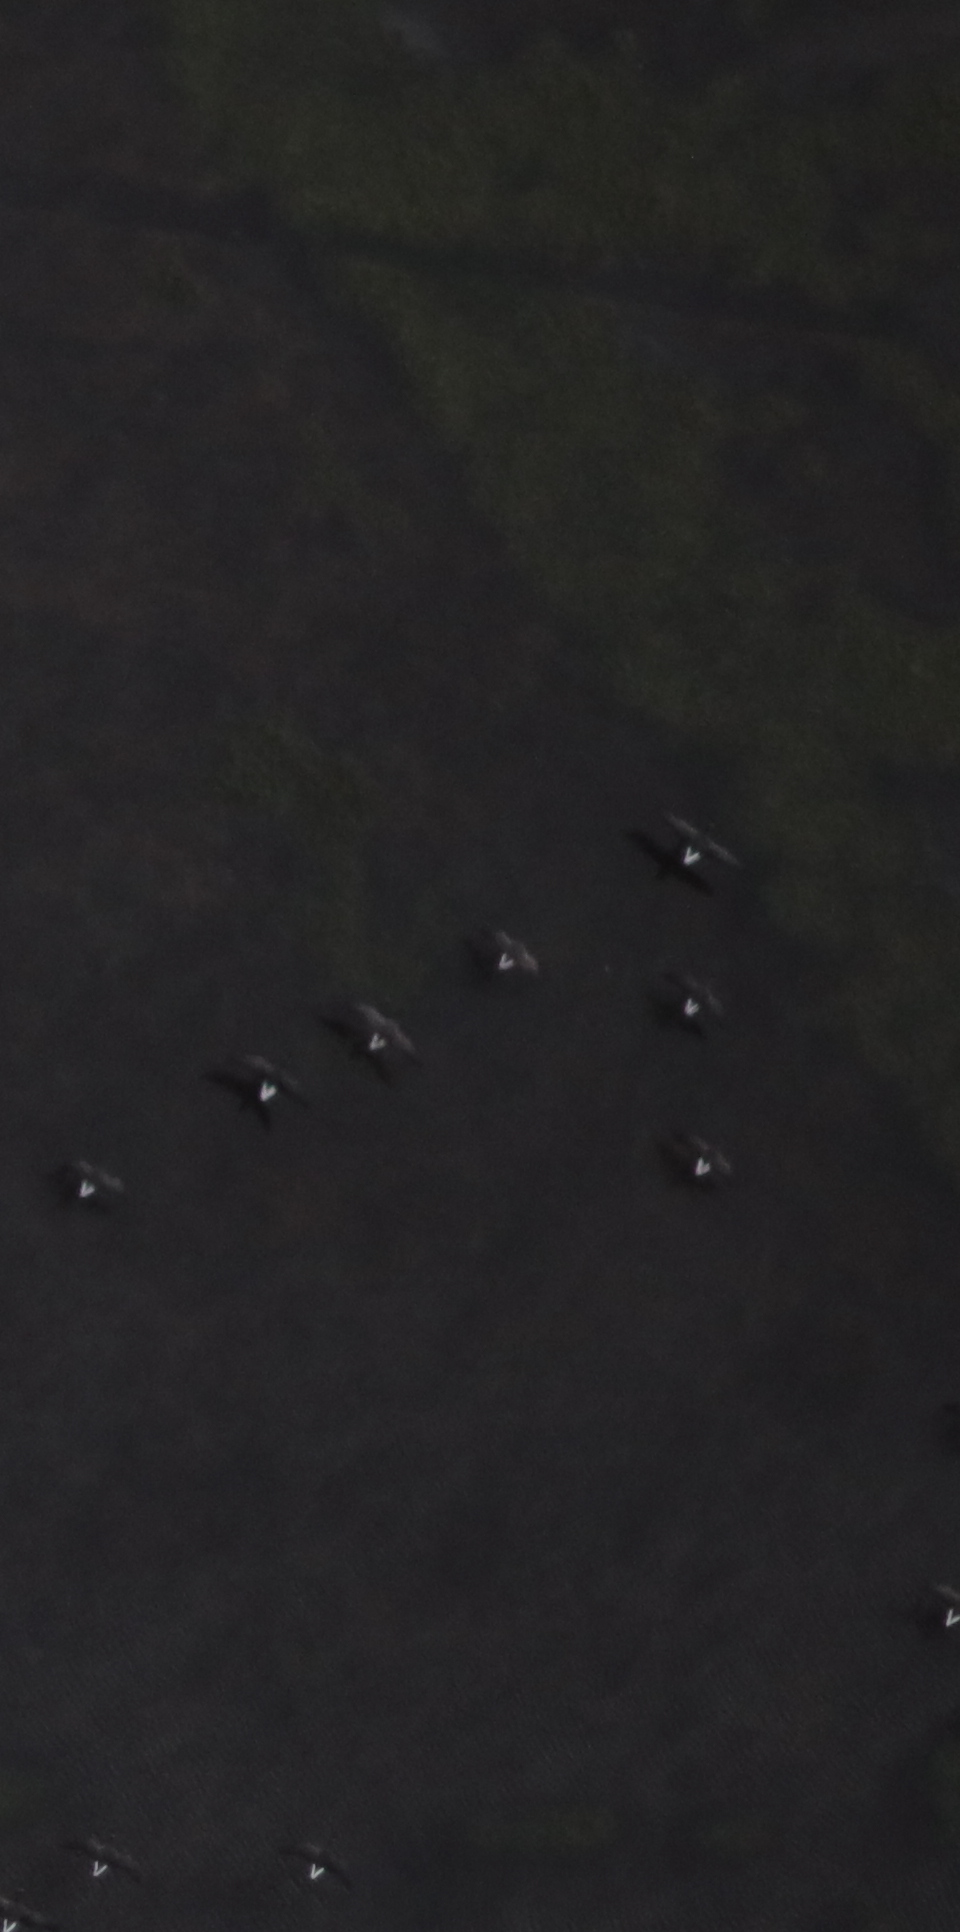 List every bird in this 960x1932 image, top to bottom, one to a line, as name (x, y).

brant (693, 841)
brant (516, 945)
brant (691, 996)
brant (382, 1027)
brant (266, 1075)
brant (710, 1153)
brant (90, 1181)
brant (316, 1858)
brant (106, 1859)
brant (17, 1914)